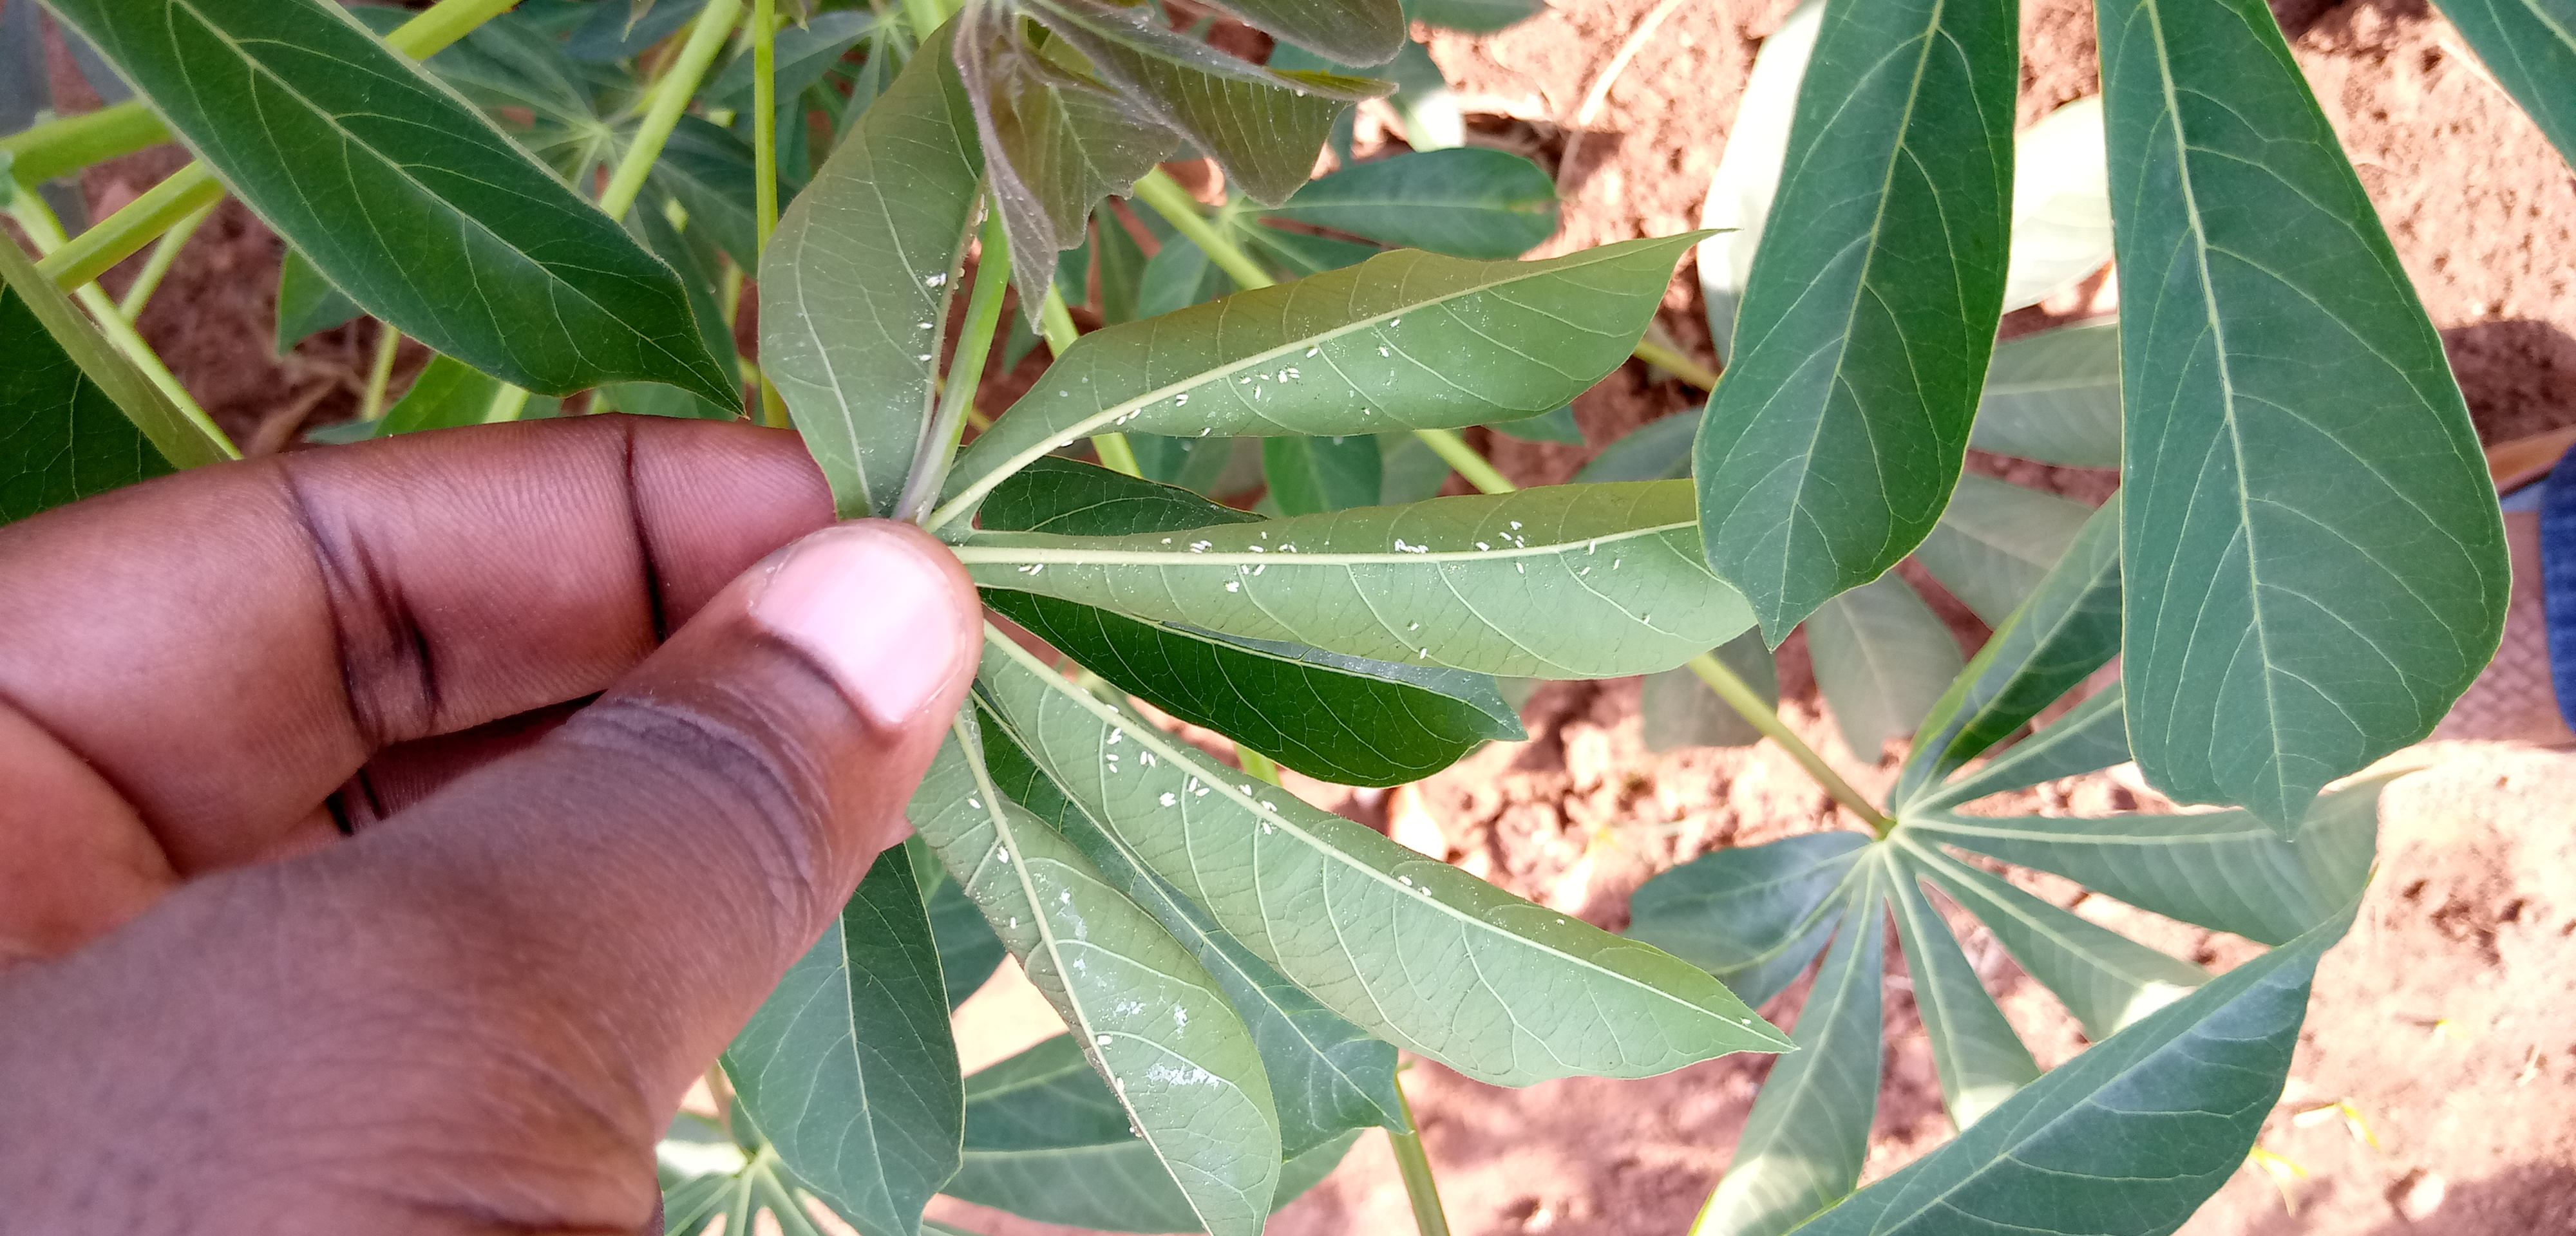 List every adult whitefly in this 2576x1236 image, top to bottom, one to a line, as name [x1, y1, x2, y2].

whitefly [940, 272, 949, 288]
whitefly [924, 274, 940, 286]
whitefly [930, 278, 940, 289]
whitefly [1388, 317, 1401, 329]
whitefly [919, 322, 935, 332]
whitefly [1377, 342, 1393, 359]
whitefly [1305, 346, 1321, 360]
whitefly [916, 353, 933, 362]
whitefly [1287, 366, 1301, 374]
whitefly [1278, 368, 1288, 384]
whitefly [1258, 371, 1271, 382]
whitefly [1277, 373, 1283, 385]
whitefly [1288, 373, 1301, 380]
whitefly [1237, 375, 1253, 386]
whitefly [1252, 382, 1262, 402]
whitefly [1175, 391, 1189, 400]
whitefly [1174, 399, 1188, 409]
whitefly [1362, 407, 1372, 417]
whitefly [1128, 407, 1142, 420]
whitefly [1116, 415, 1128, 427]
whitefly [1198, 424, 1213, 438]
whitefly [1061, 438, 1075, 449]
whitefly [1509, 520, 1519, 531]
whitefly [1515, 520, 1524, 529]
whitefly [1260, 528, 1269, 542]
whitefly [1497, 530, 1513, 542]
whitefly [1515, 534, 1527, 543]
whitefly [1159, 536, 1174, 545]
whitefly [1586, 538, 1598, 557]
whitefly [1200, 539, 1213, 549]
whitefly [1513, 539, 1526, 550]
whitefly [1472, 539, 1492, 552]
whitefly [1394, 540, 1399, 553]
whitefly [1189, 541, 1206, 551]
whitefly [1277, 542, 1289, 554]
whitefly [1247, 543, 1265, 554]
whitefly [1288, 543, 1300, 554]
whitefly [1399, 544, 1412, 553]
whitefly [1408, 545, 1421, 554]
whitefly [1188, 547, 1204, 555]
whitefly [1611, 556, 1621, 572]
whitefly [1513, 559, 1528, 577]
whitefly [1240, 563, 1250, 577]
whitefly [1252, 563, 1267, 577]
whitefly [1014, 563, 1033, 573]
whitefly [1029, 563, 1045, 577]
whitefly [1577, 565, 1593, 577]
whitefly [1224, 580, 1241, 588]
whitefly [1226, 586, 1239, 594]
whitefly [1640, 612, 1652, 628]
whitefly [1408, 621, 1420, 633]
whitefly [1417, 644, 1432, 660]
whitefly [1104, 702, 1120, 715]
whitefly [1110, 727, 1122, 737]
whitefly [1106, 734, 1124, 745]
whitefly [1139, 750, 1148, 767]
whitefly [1104, 753, 1121, 762]
whitefly [1148, 753, 1157, 769]
whitefly [1108, 762, 1121, 775]
whitefly [1187, 776, 1199, 794]
whitefly [1236, 782, 1247, 795]
whitefly [1244, 783, 1254, 797]
whitefly [1194, 785, 1212, 798]
whitefly [1159, 791, 1169, 802]
whitefly [1160, 792, 1175, 807]
whitefly [967, 796, 983, 810]
whitefly [1165, 799, 1178, 808]
whitefly [1261, 799, 1269, 811]
whitefly [1268, 800, 1280, 812]
whitefly [1262, 819, 1274, 837]
whitefly [999, 845, 1010, 859]
whitefly [996, 851, 1009, 865]
whitefly [1396, 872, 1414, 887]
whitefly [1420, 885, 1434, 897]
whitefly [1009, 914, 1019, 932]
whitefly [1555, 917, 1567, 928]
whitefly [1095, 1035, 1113, 1040]
whitefly [1095, 1040, 1114, 1047]
whitefly [1116, 1075, 1126, 1094]